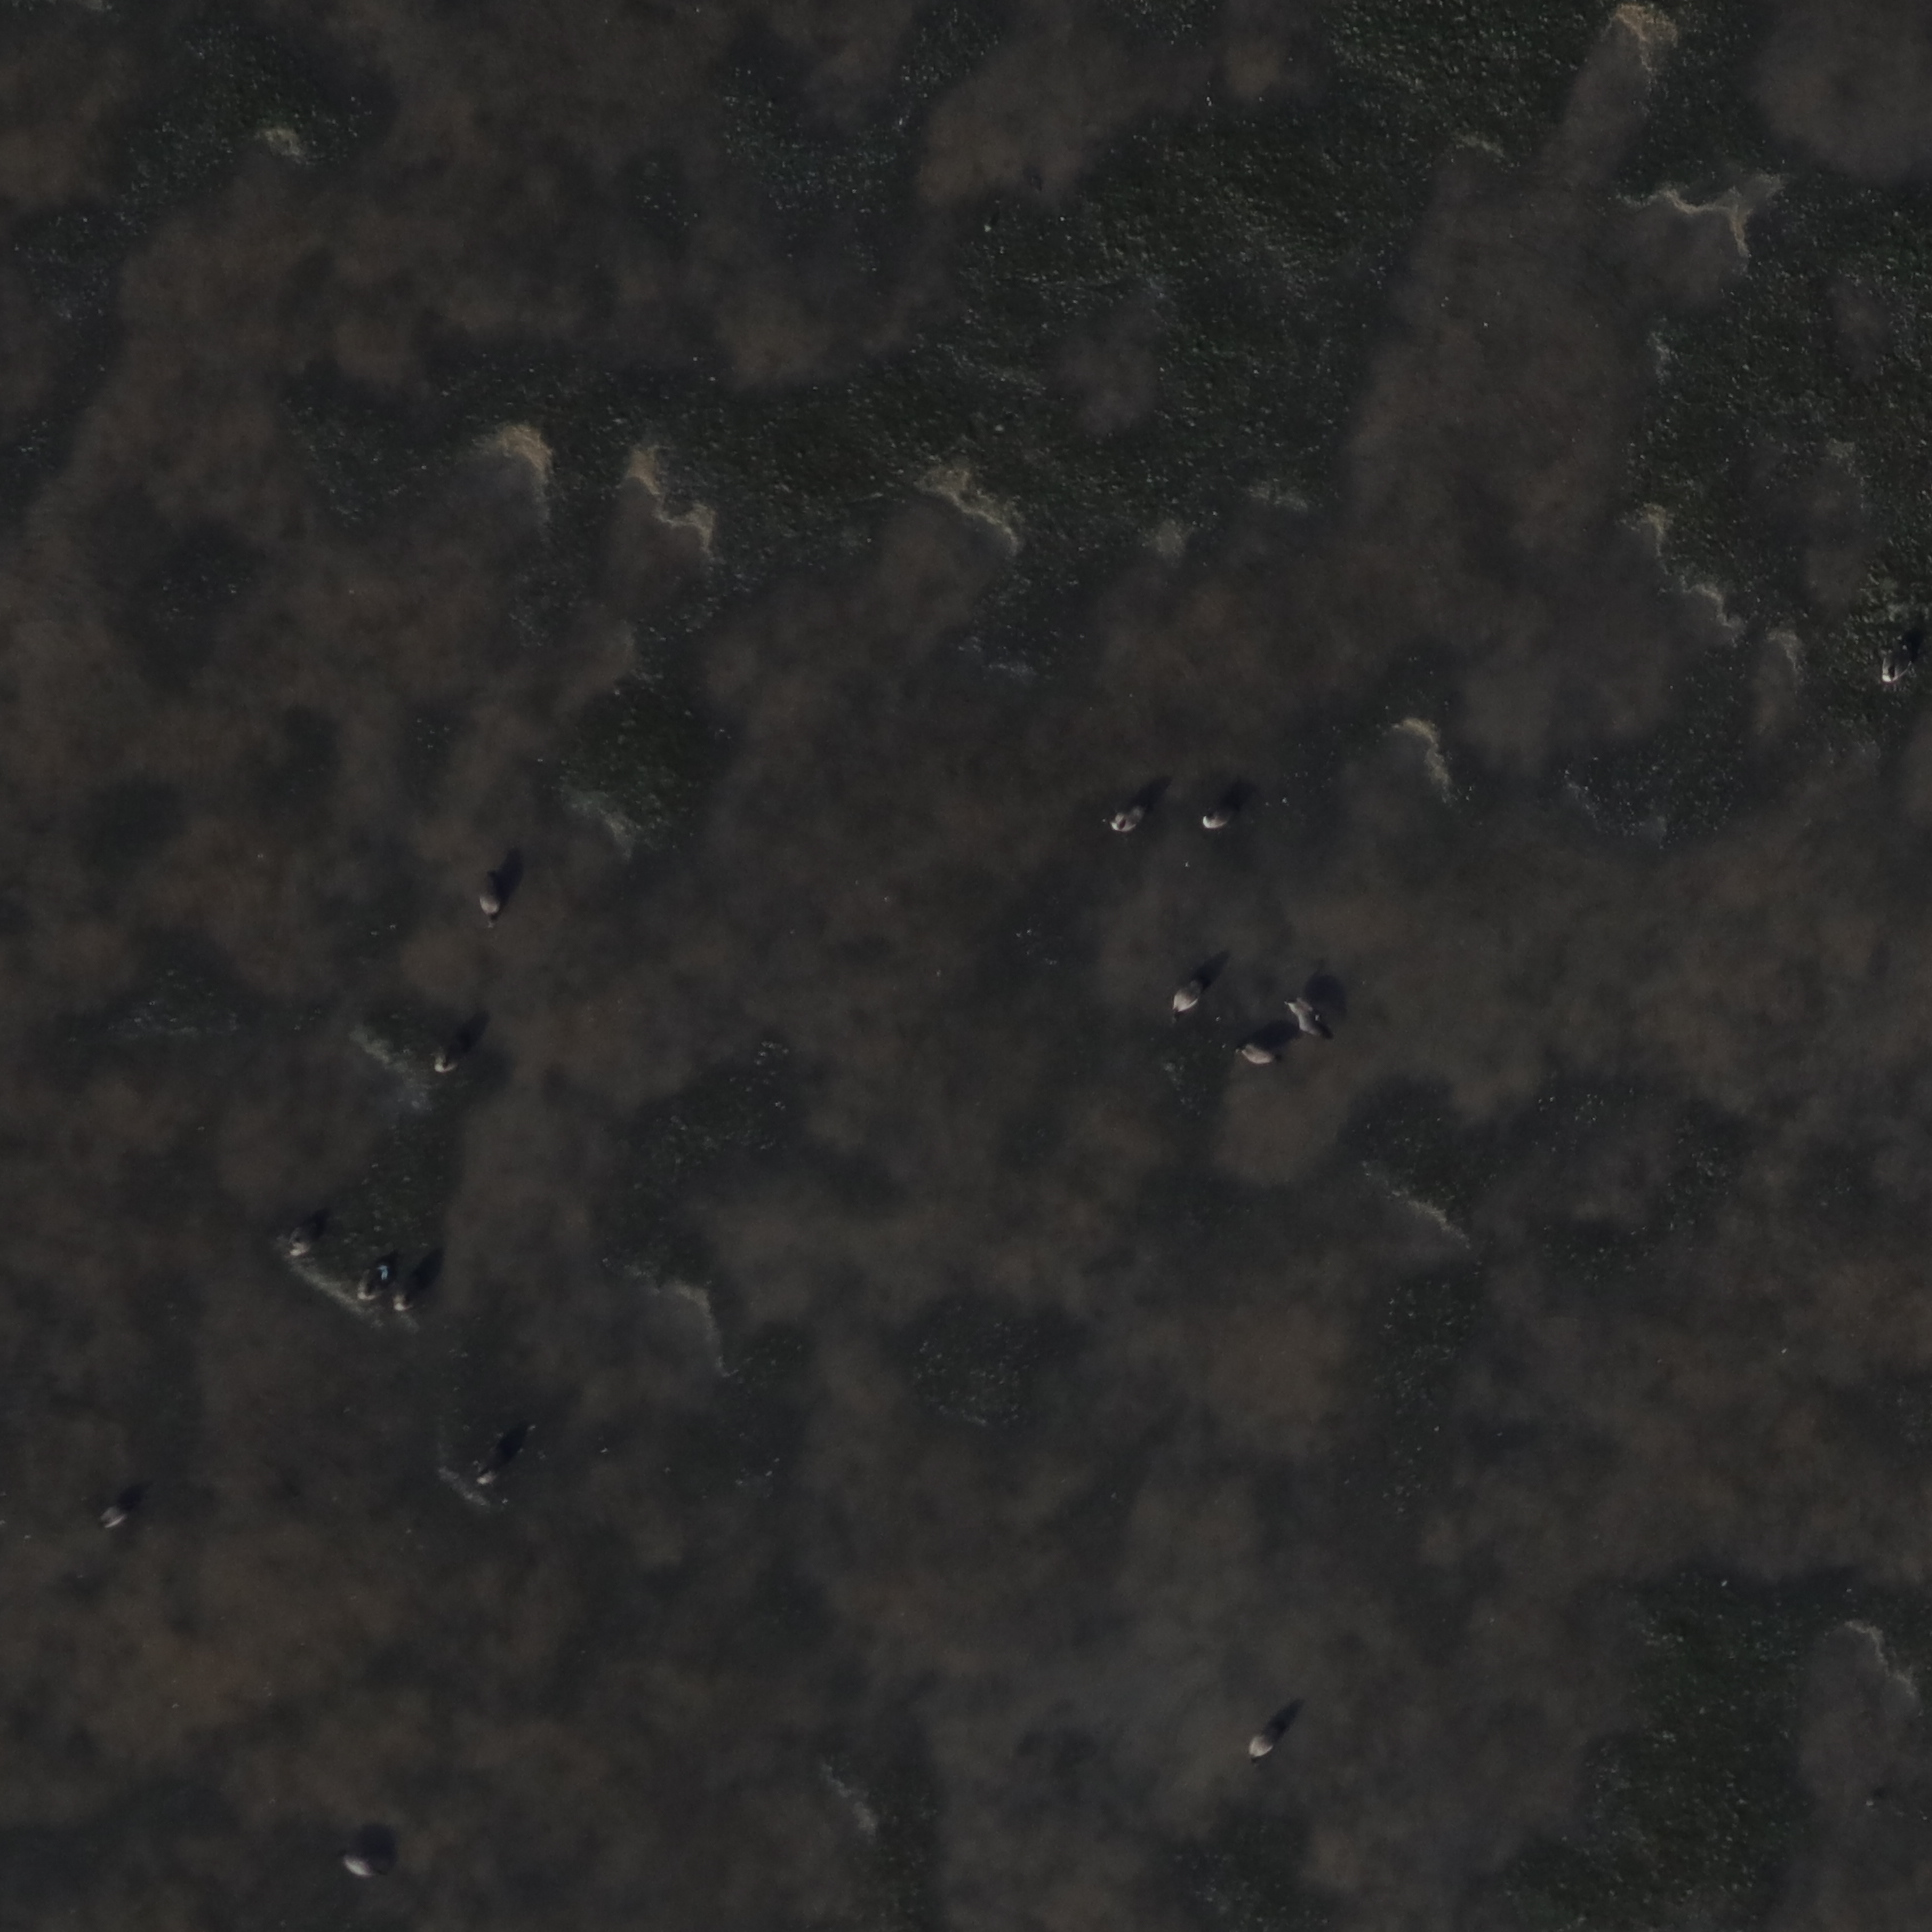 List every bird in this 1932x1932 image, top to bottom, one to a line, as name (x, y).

Canada goose (1891, 665)
Canada goose (1214, 814)
Canada goose (1127, 819)
Canada goose (487, 896)
Canada goose (1184, 995)
Canada goose (1303, 1011)
Canada goose (445, 1055)
Canada goose (1256, 1056)
Canada goose (290, 1241)
Canada goose (365, 1284)
Canada goose (404, 1303)
Canada goose (488, 1464)
Canada goose (115, 1514)
Canada goose (1265, 1741)
Canada goose (362, 1858)